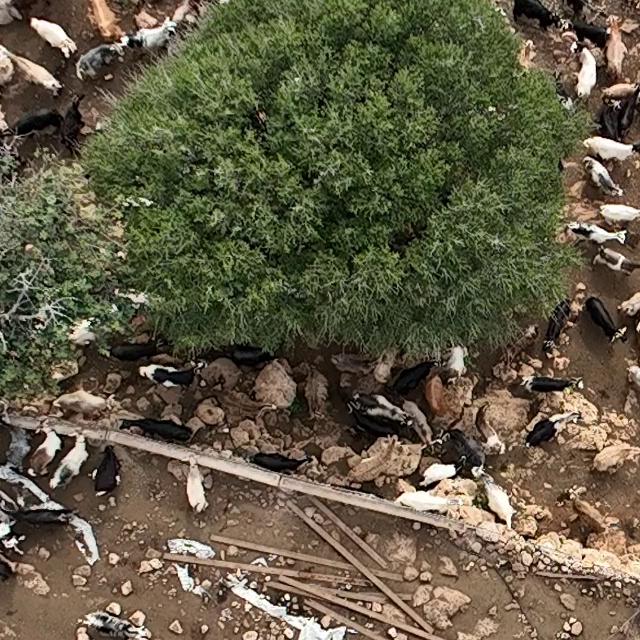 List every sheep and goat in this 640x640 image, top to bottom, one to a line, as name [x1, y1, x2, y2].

goat [513, 0, 562, 30]
goat [634, 0, 639, 19]
goat [0, 1, 22, 24]
goat [89, 1, 124, 38]
goat [605, 13, 625, 75]
goat [136, 17, 176, 48]
goat [30, 18, 77, 58]
goat [563, 18, 607, 48]
goat [75, 35, 130, 78]
goat [517, 39, 535, 70]
goat [569, 42, 597, 97]
goat [0, 46, 62, 90]
goat [603, 82, 637, 98]
goat [616, 82, 639, 141]
goat [61, 93, 84, 143]
goat [602, 97, 621, 141]
goat [0, 109, 61, 137]
goat [0, 133, 22, 166]
goat [583, 137, 639, 162]
goat [582, 157, 624, 197]
goat [58, 165, 98, 221]
goat [600, 204, 639, 220]
goat [567, 221, 626, 245]
goat [592, 248, 639, 275]
goat [567, 282, 585, 328]
goat [113, 287, 167, 309]
goat [620, 288, 639, 315]
goat [584, 297, 629, 344]
goat [543, 300, 571, 351]
goat [68, 303, 119, 346]
goat [502, 323, 538, 361]
goat [111, 335, 173, 359]
goat [226, 345, 275, 364]
goat [440, 346, 464, 384]
goat [372, 347, 400, 381]
goat [332, 352, 373, 375]
goat [46, 358, 77, 381]
goat [141, 361, 205, 388]
goat [396, 362, 439, 395]
goat [428, 363, 447, 415]
goat [625, 364, 639, 397]
goat [304, 368, 323, 421]
goat [519, 375, 585, 392]
goat [213, 388, 278, 419]
goat [55, 391, 116, 411]
goat [352, 391, 415, 427]
goat [403, 401, 436, 448]
goat [474, 401, 506, 455]
goat [346, 402, 400, 436]
goat [524, 408, 580, 448]
goat [0, 414, 29, 470]
goat [27, 418, 63, 477]
goat [118, 418, 191, 442]
goat [437, 429, 484, 475]
goat [50, 433, 89, 488]
goat [347, 436, 401, 482]
goat [592, 444, 639, 472]
goat [93, 445, 118, 491]
goat [249, 451, 312, 473]
goat [183, 453, 207, 511]
goat [419, 456, 465, 486]
goat [471, 465, 514, 528]
goat [570, 487, 607, 532]
goat [392, 491, 465, 511]
goat [0, 500, 78, 528]
goat [0, 505, 12, 543]
goat [0, 534, 11, 580]
goat [83, 612, 151, 639]